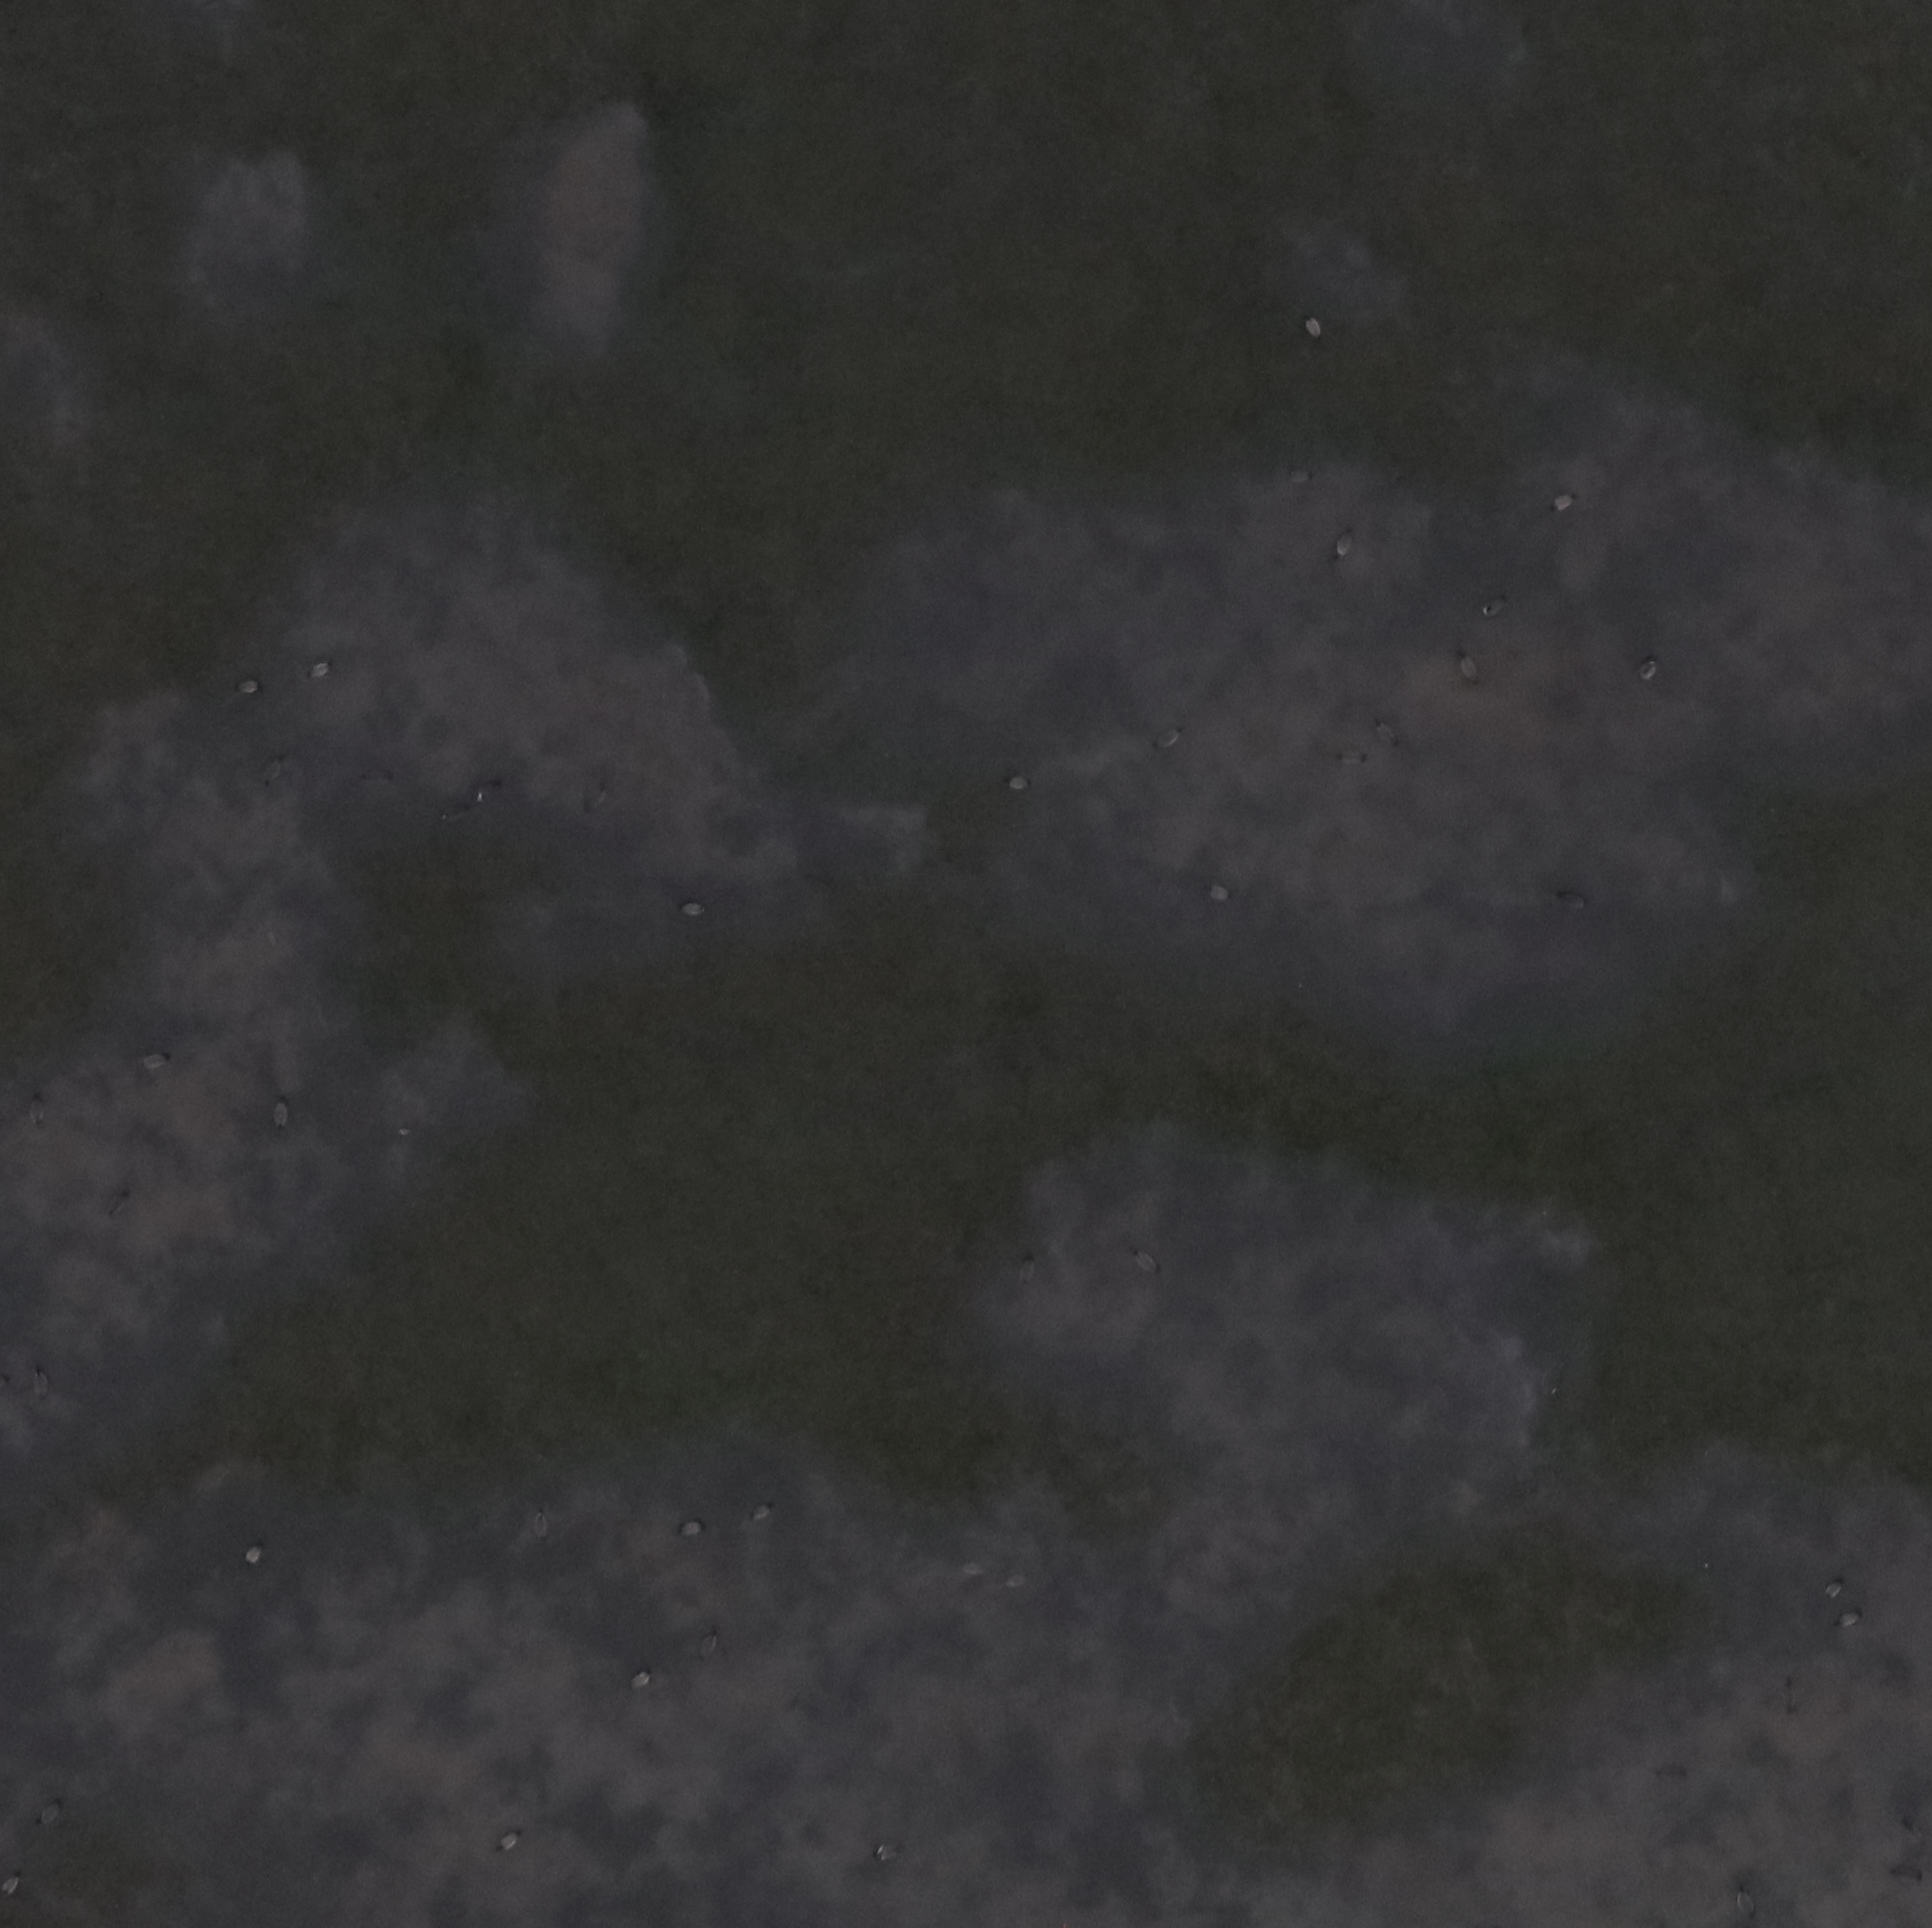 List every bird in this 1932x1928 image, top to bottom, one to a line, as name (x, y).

Canada goose (1316, 329)
Canada goose (1298, 478)
Canada goose (1569, 501)
Canada goose (1337, 542)
Canada goose (1494, 604)
Canada goose (1470, 667)
Canada goose (1648, 669)
Canada goose (318, 671)
Canada goose (248, 687)
Canada goose (1389, 741)
Canada goose (1166, 744)
Canada goose (1349, 762)
Canada goose (268, 768)
Canada goose (376, 776)
Canada goose (1017, 781)
Canada goose (494, 789)
Canada goose (593, 800)
Canada goose (453, 813)
Canada goose (1224, 895)
Canada goose (1577, 899)
Canada goose (694, 905)
Canada goose (150, 1058)
Canada goose (38, 1112)
Canada goose (281, 1116)
Canada goose (115, 1202)
Canada goose (1157, 1259)
Canada goose (1022, 1268)
Canada goose (51, 1386)
Canada goose (761, 1509)
Canada goose (539, 1522)
Canada goose (689, 1528)
Canada goose (254, 1555)
Canada goose (966, 1574)
Canada goose (1020, 1582)
Canada goose (1832, 1588)
Canada goose (1851, 1615)
Canada goose (707, 1643)
Canada goose (642, 1679)
Canada goose (1786, 1697)
Canada goose (1668, 1768)
Canada goose (50, 1815)
Canada goose (1908, 1832)
Canada goose (506, 1840)
Canada goose (881, 1849)
Canada goose (1917, 1873)
Canada goose (11, 1884)
Canada goose (1748, 1899)